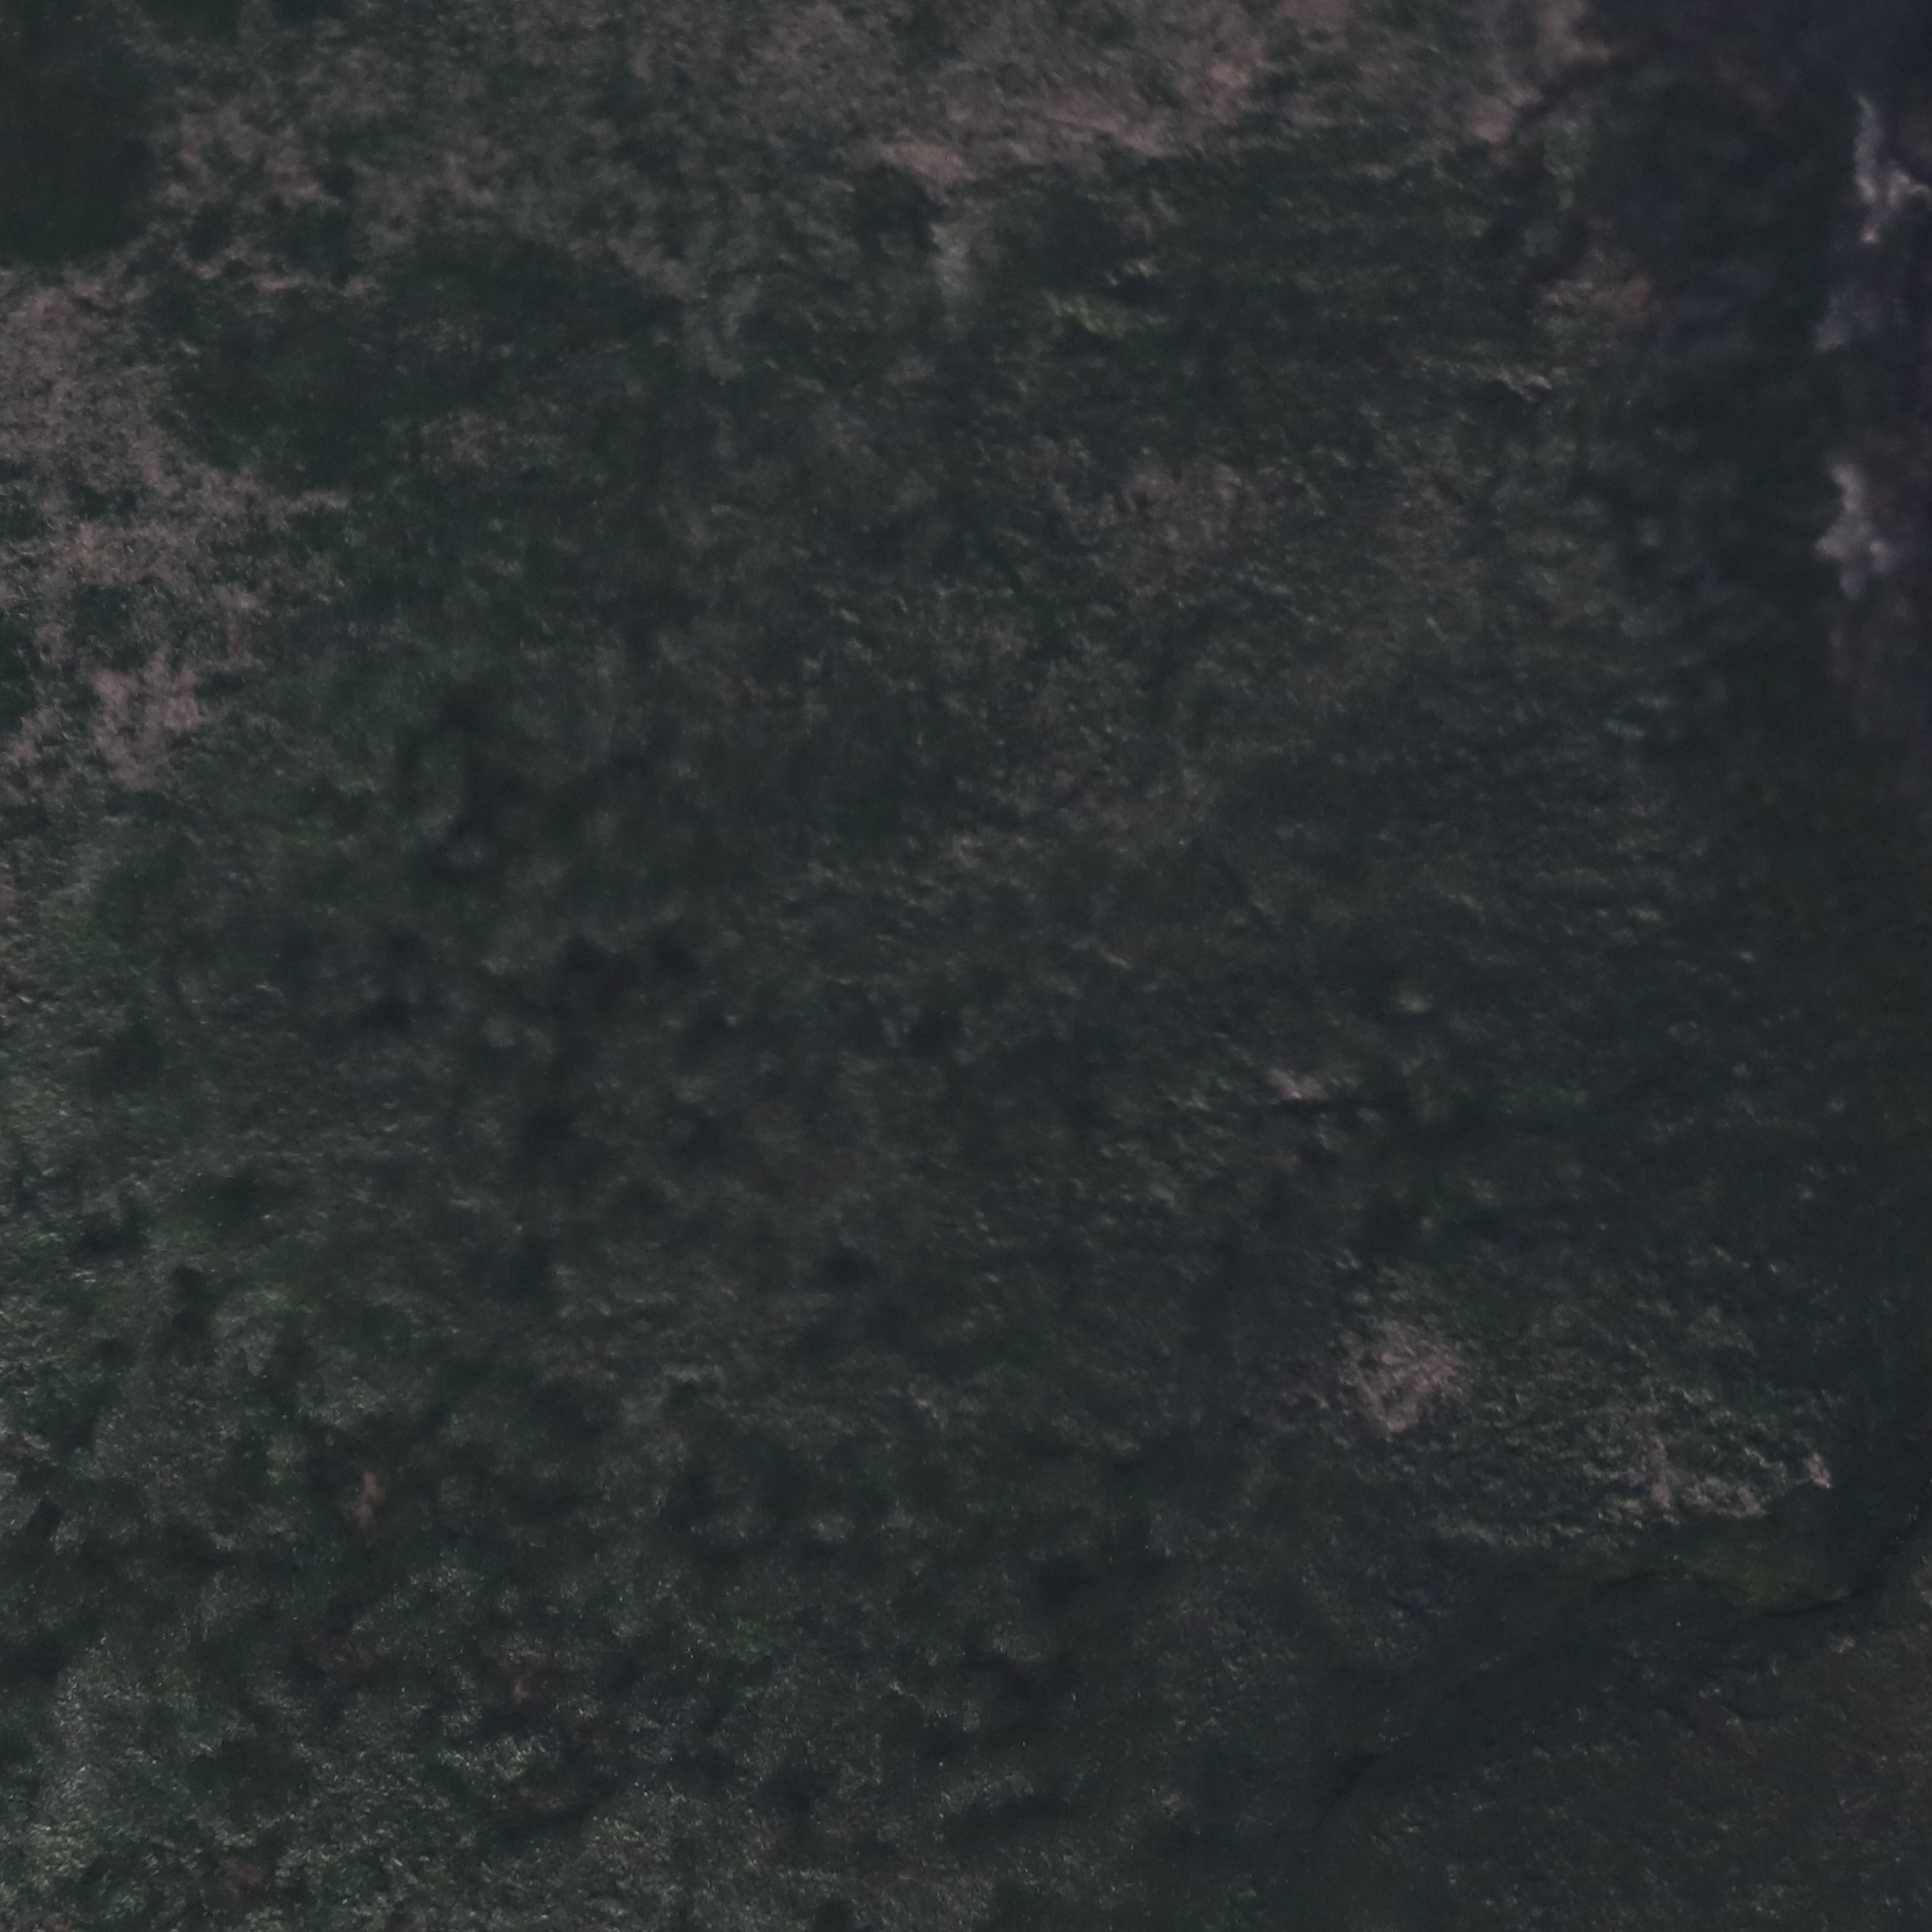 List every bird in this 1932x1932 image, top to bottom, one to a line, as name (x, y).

None